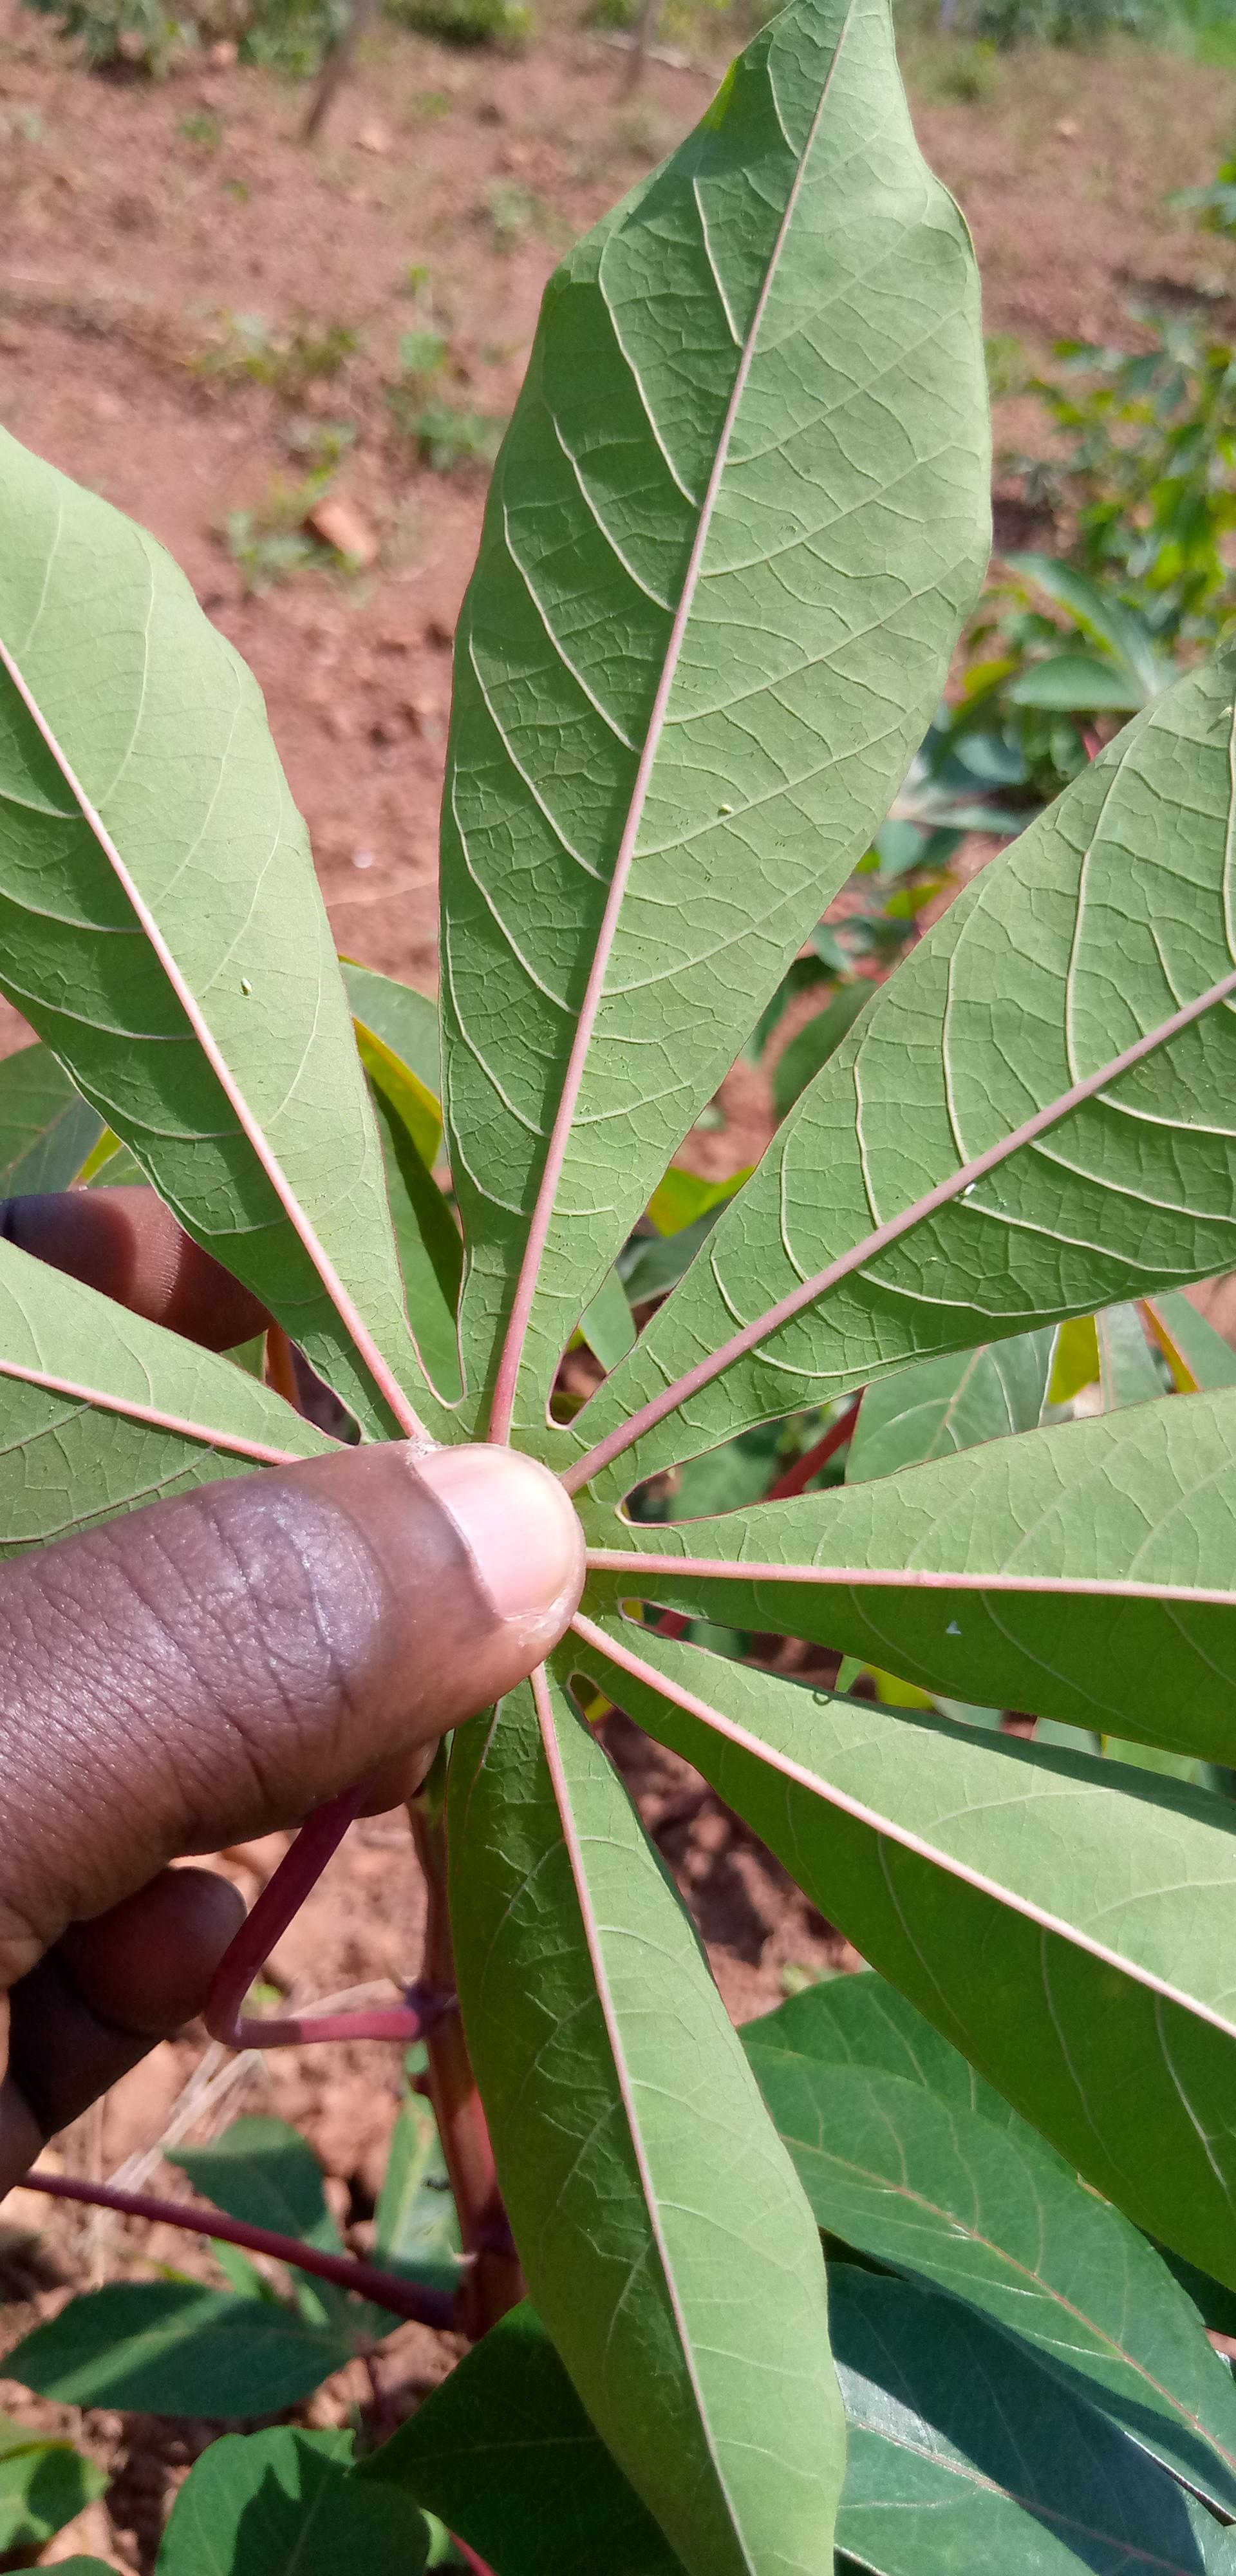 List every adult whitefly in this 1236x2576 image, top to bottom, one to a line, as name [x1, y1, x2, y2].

whitefly [719, 802, 736, 816]
whitefly [239, 976, 255, 995]
whitefly [962, 1182, 977, 1198]
whitefly [943, 1616, 963, 1637]